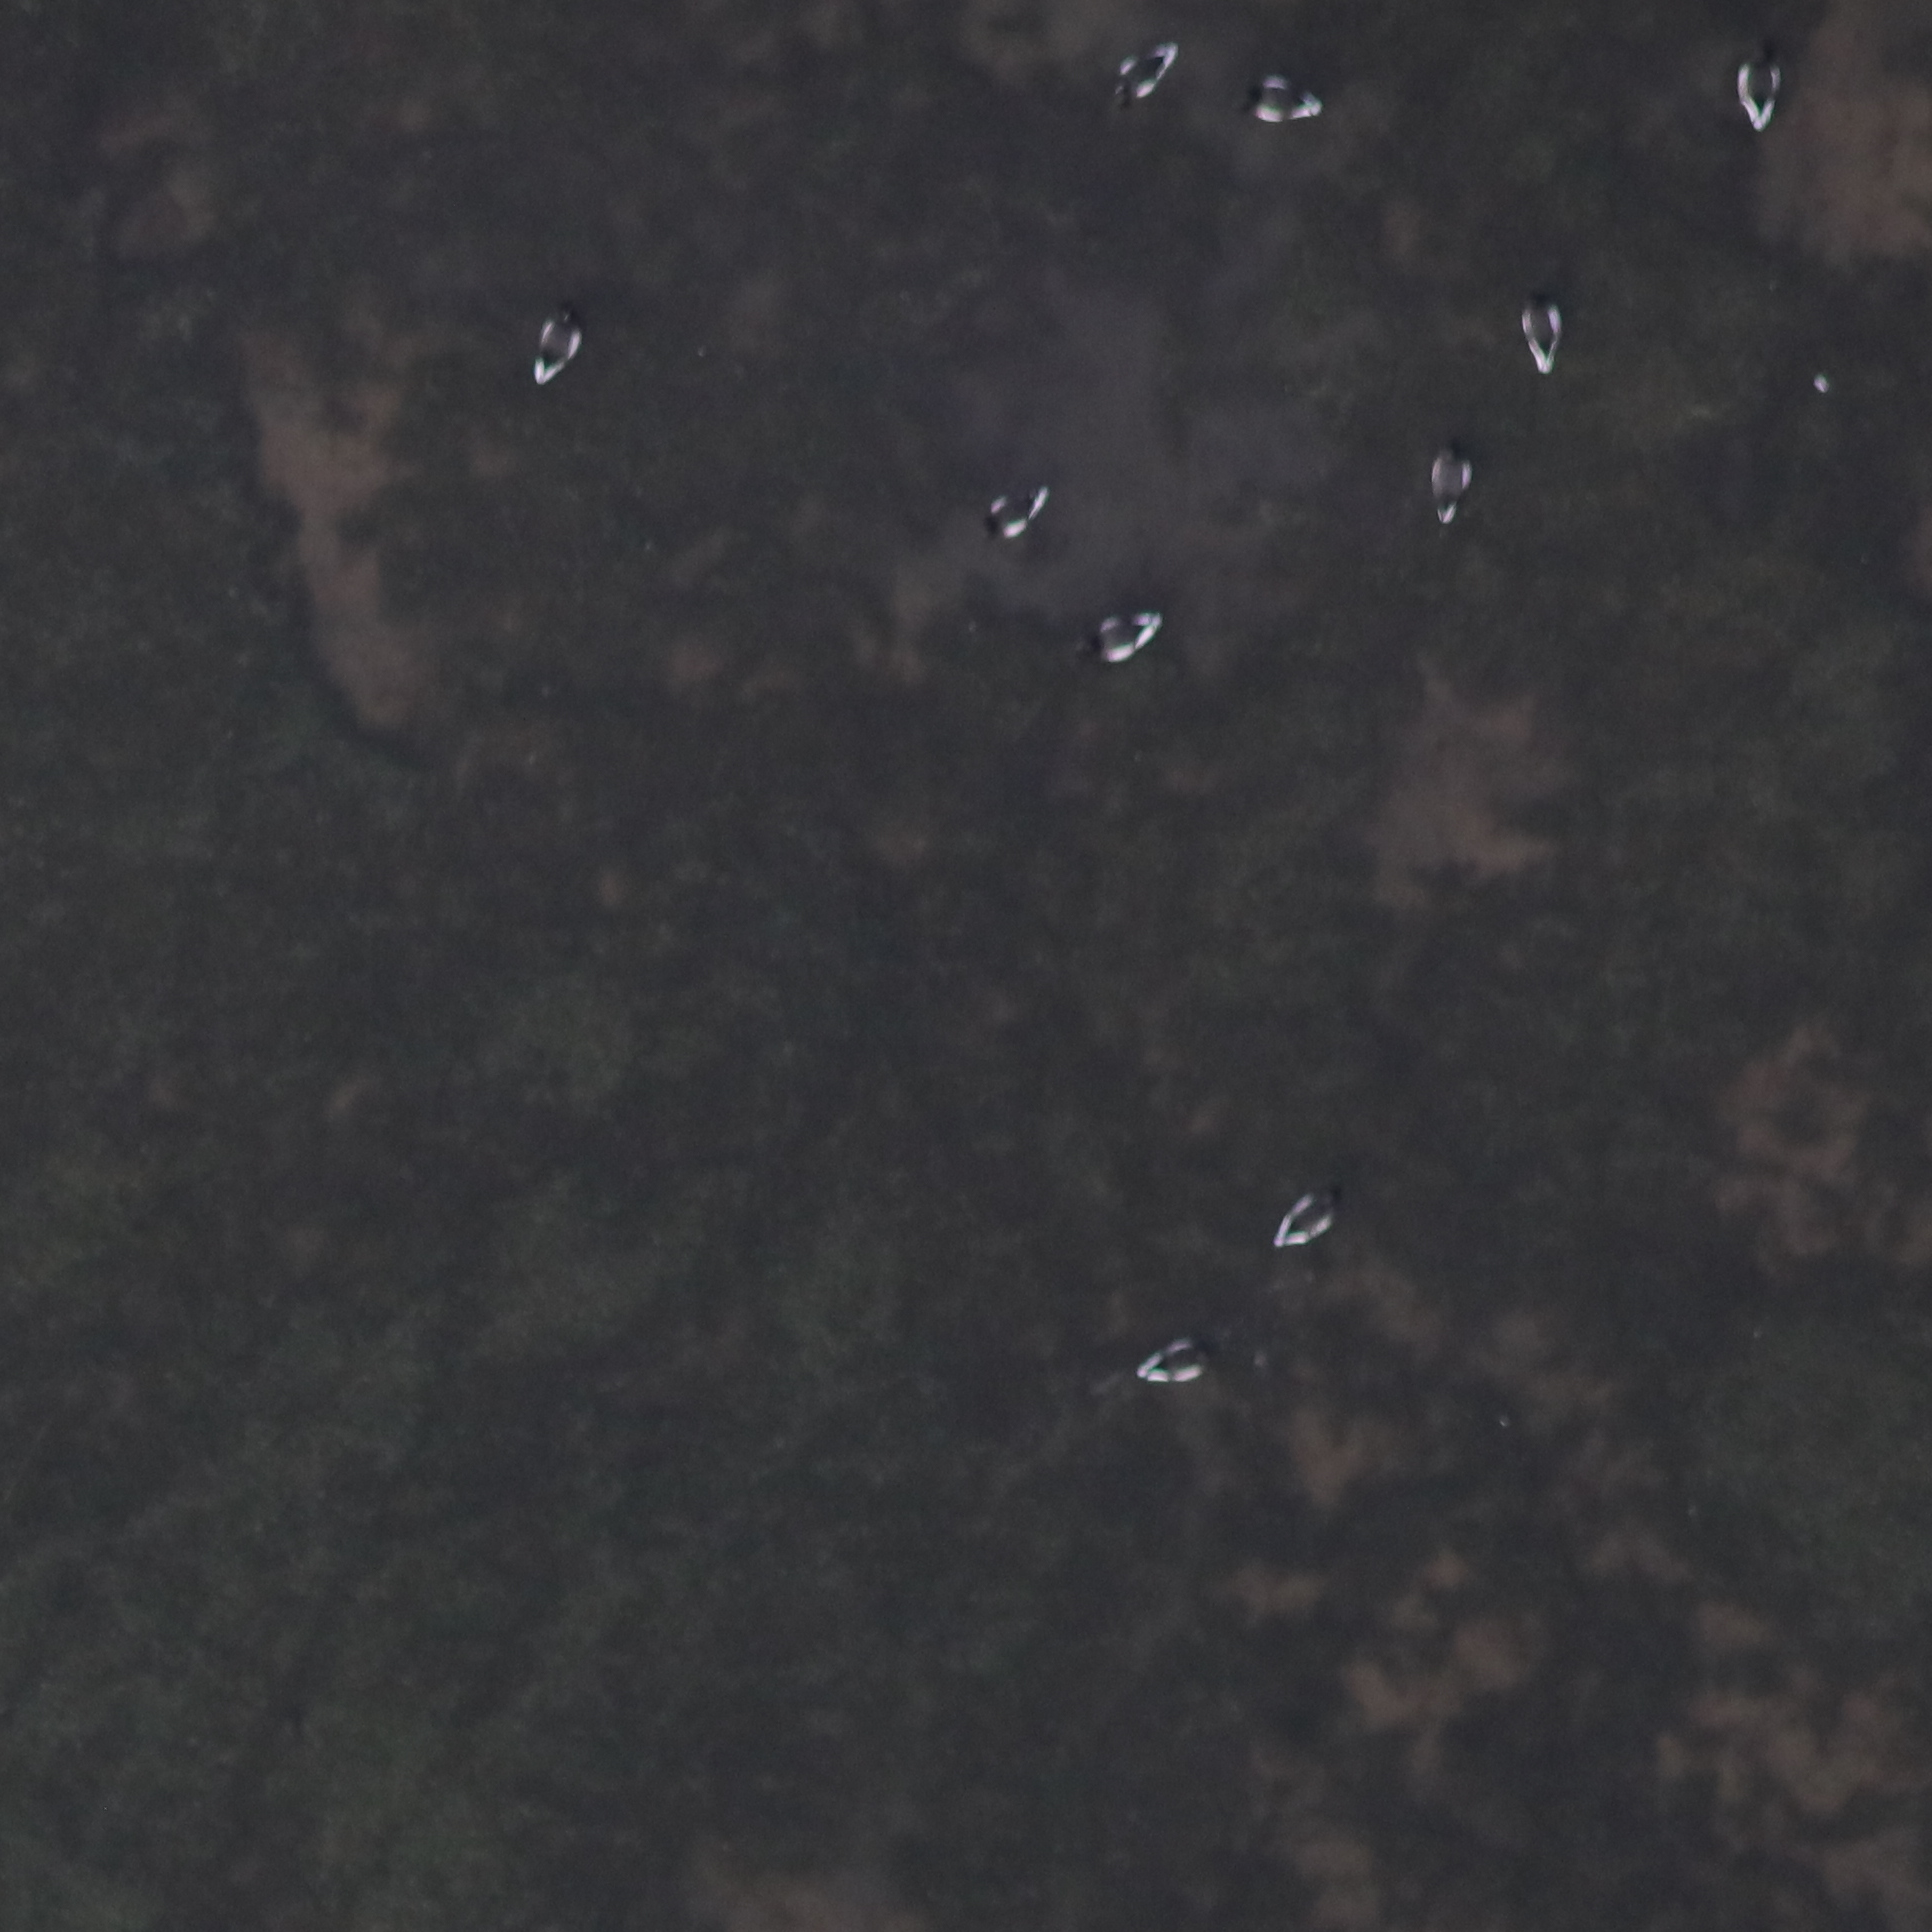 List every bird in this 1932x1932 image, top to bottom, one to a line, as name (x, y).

brant (1142, 77)
brant (1760, 85)
brant (1280, 103)
brant (1541, 331)
brant (558, 345)
brant (1451, 481)
brant (1015, 515)
brant (1120, 637)
brant (1309, 1218)
brant (1179, 1358)